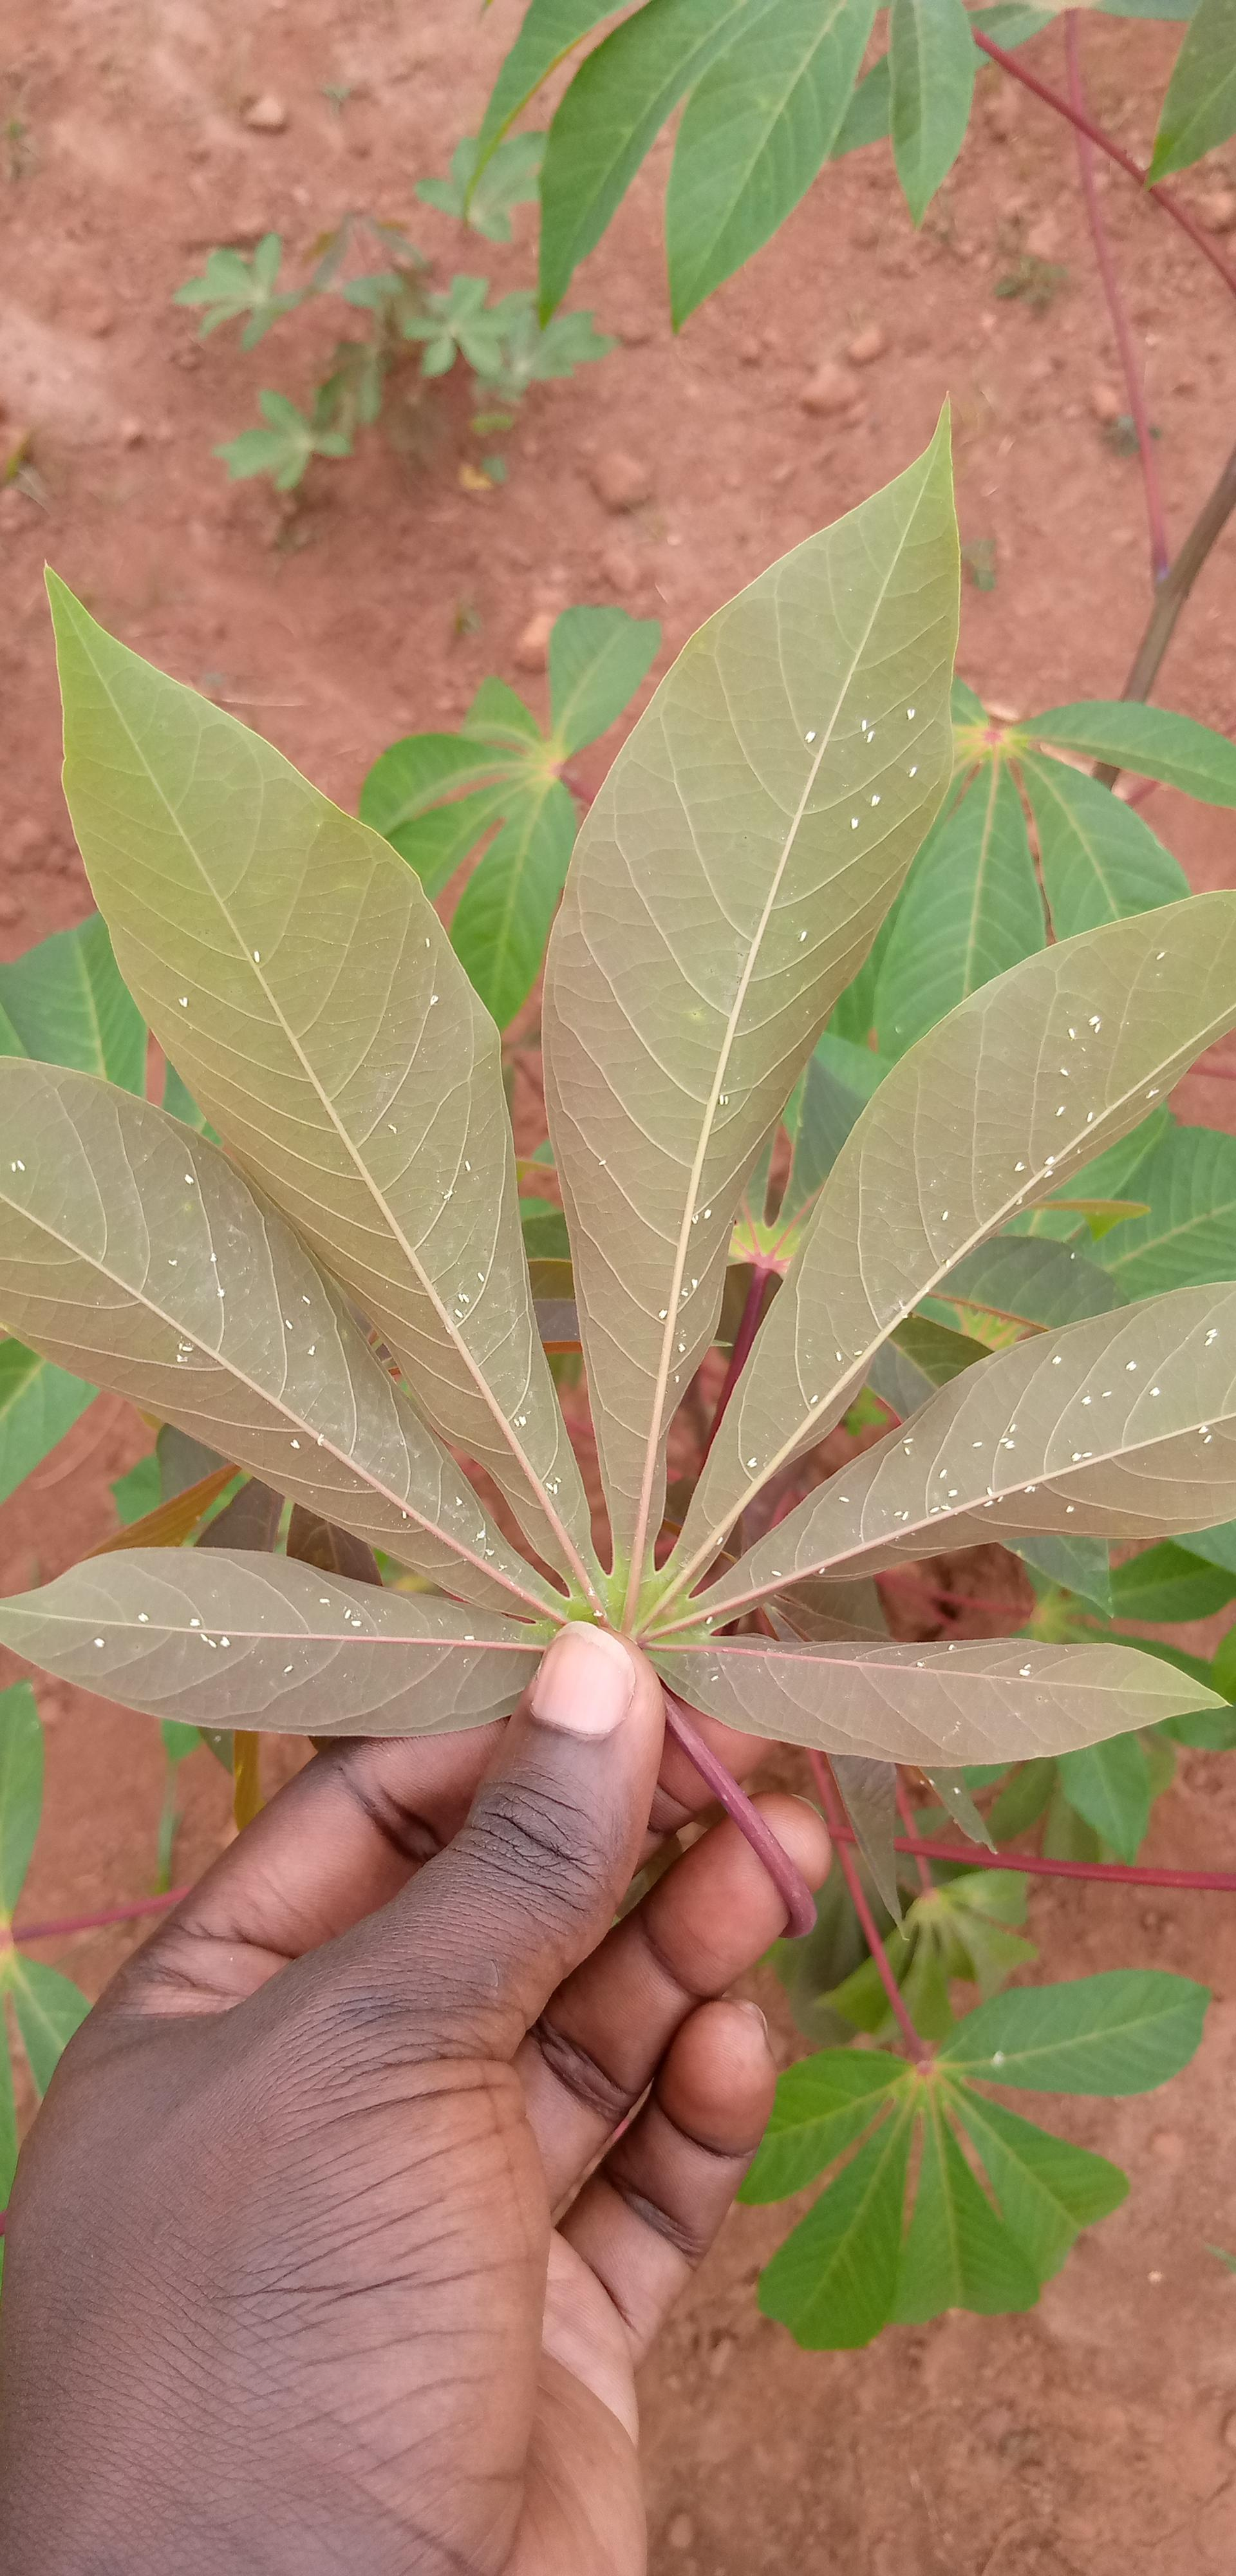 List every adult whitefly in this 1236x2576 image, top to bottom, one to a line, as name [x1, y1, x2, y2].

whitefly [911, 707, 916, 720]
whitefly [906, 708, 911, 721]
whitefly [861, 718, 867, 733]
whitefly [865, 730, 876, 744]
whitefly [804, 730, 813, 741]
whitefly [807, 732, 816, 744]
whitefly [908, 766, 917, 779]
whitefly [870, 794, 877, 808]
whitefly [875, 795, 881, 807]
whitefly [850, 817, 854, 831]
whitefly [854, 819, 859, 829]
whitefly [798, 929, 808, 943]
whitefly [424, 936, 432, 949]
whitefly [1155, 949, 1166, 961]
whitefly [253, 950, 262, 964]
whitefly [428, 992, 440, 1007]
whitefly [183, 995, 189, 1009]
whitefly [1088, 1015, 1098, 1023]
whitefly [1088, 1017, 1100, 1027]
whitefly [1094, 1021, 1102, 1035]
whitefly [1066, 1026, 1078, 1041]
whitefly [1058, 1066, 1071, 1079]
whitefly [1145, 1090, 1156, 1101]
whitefly [718, 1093, 724, 1106]
whitefly [724, 1095, 730, 1106]
whitefly [1054, 1105, 1066, 1118]
whitefly [1085, 1111, 1094, 1124]
whitefly [1043, 1155, 1055, 1166]
whitefly [1048, 1157, 1056, 1166]
whitefly [597, 1159, 608, 1168]
whitefly [16, 1159, 26, 1173]
whitefly [464, 1159, 473, 1173]
whitefly [10, 1160, 17, 1175]
whitefly [1013, 1161, 1023, 1173]
whitefly [1018, 1165, 1025, 1172]
whitefly [1043, 1168, 1055, 1179]
whitefly [185, 1173, 194, 1184]
whitefly [183, 1177, 191, 1186]
whitefly [442, 1189, 454, 1201]
whitefly [1015, 1197, 1024, 1207]
whitefly [703, 1207, 713, 1221]
whitefly [940, 1209, 951, 1224]
whitefly [691, 1215, 698, 1226]
whitefly [208, 1251, 220, 1264]
whitefly [166, 1258, 180, 1267]
whitefly [944, 1258, 953, 1270]
whitefly [476, 1271, 487, 1284]
whitefly [691, 1276, 699, 1290]
whitefly [214, 1286, 228, 1300]
whitefly [680, 1289, 689, 1298]
whitefly [457, 1293, 465, 1303]
whitefly [462, 1293, 471, 1305]
whitefly [301, 1294, 312, 1307]
whitefly [453, 1307, 465, 1319]
whitefly [658, 1309, 665, 1318]
whitefly [660, 1309, 668, 1320]
whitefly [284, 1319, 295, 1332]
whitefly [1205, 1328, 1217, 1338]
whitefly [1208, 1332, 1219, 1339]
whitefly [1204, 1337, 1213, 1347]
whitefly [677, 1340, 689, 1355]
whitefly [178, 1341, 183, 1352]
whitefly [181, 1345, 194, 1353]
whitefly [852, 1349, 865, 1358]
whitefly [834, 1350, 843, 1363]
whitefly [1052, 1355, 1059, 1366]
whitefly [1054, 1356, 1062, 1366]
whitefly [1125, 1360, 1136, 1372]
whitefly [1128, 1363, 1138, 1373]
whitefly [1149, 1387, 1159, 1396]
whitefly [1152, 1389, 1160, 1398]
whitefly [1100, 1390, 1113, 1399]
whitefly [809, 1393, 819, 1405]
whitefly [1080, 1395, 1091, 1404]
whitefly [1083, 1399, 1092, 1406]
whitefly [519, 1415, 525, 1428]
whitefly [522, 1416, 529, 1425]
whitefly [512, 1417, 520, 1428]
whitefly [1007, 1422, 1017, 1434]
whitefly [1197, 1425, 1210, 1436]
whitefly [315, 1432, 326, 1449]
whitefly [1202, 1434, 1213, 1446]
whitefly [901, 1436, 914, 1445]
whitefly [288, 1437, 302, 1451]
whitefly [997, 1437, 1009, 1444]
whitefly [1004, 1439, 1015, 1447]
whitefly [970, 1441, 985, 1449]
whitefly [1006, 1443, 1015, 1451]
whitefly [903, 1446, 912, 1456]
whitefly [1070, 1451, 1080, 1459]
whitefly [1081, 1451, 1093, 1458]
whitefly [1072, 1454, 1082, 1463]
whitefly [746, 1457, 757, 1466]
whitefly [749, 1461, 758, 1469]
whitefly [937, 1468, 948, 1480]
whitefly [554, 1476, 563, 1484]
whitefly [545, 1481, 554, 1492]
whitefly [553, 1483, 559, 1496]
whitefly [1023, 1484, 1033, 1494]
whitefly [986, 1486, 995, 1498]
whitefly [946, 1489, 959, 1493]
whitefly [947, 1493, 958, 1498]
whitefly [454, 1495, 464, 1507]
whitefly [837, 1495, 852, 1504]
whitefly [997, 1495, 1004, 1504]
whitefly [982, 1499, 994, 1509]
whitefly [940, 1504, 953, 1511]
whitefly [1065, 1504, 1072, 1515]
whitefly [928, 1506, 941, 1515]
whitefly [1071, 1506, 1075, 1513]
whitefly [400, 1510, 408, 1520]
whitefly [893, 1510, 903, 1518]
whitefly [901, 1510, 909, 1522]
whitefly [475, 1528, 487, 1542]
whitefly [715, 1536, 724, 1547]
whitefly [483, 1546, 496, 1558]
whitefly [817, 1566, 826, 1575]
whitefly [769, 1569, 783, 1577]
whitefly [317, 1597, 332, 1604]
whitefly [343, 1607, 353, 1620]
whitefly [140, 1612, 149, 1622]
whitefly [136, 1614, 146, 1624]
whitefly [704, 1615, 714, 1625]
whitefly [189, 1618, 201, 1622]
whitefly [350, 1620, 362, 1624]
whitefly [189, 1622, 203, 1627]
whitefly [350, 1623, 362, 1627]
whitefly [199, 1632, 208, 1642]
whitefly [463, 1633, 476, 1641]
whitefly [221, 1635, 231, 1646]
whitefly [96, 1636, 106, 1645]
whitefly [208, 1638, 217, 1649]
whitefly [93, 1639, 104, 1649]
whitefly [220, 1640, 227, 1648]
whitefly [946, 1642, 955, 1653]
whitefly [915, 1660, 925, 1669]
whitefly [281, 1664, 295, 1674]
whitefly [1018, 1668, 1031, 1674]
whitefly [1018, 1671, 1029, 1678]
whitefly [709, 1674, 720, 1683]